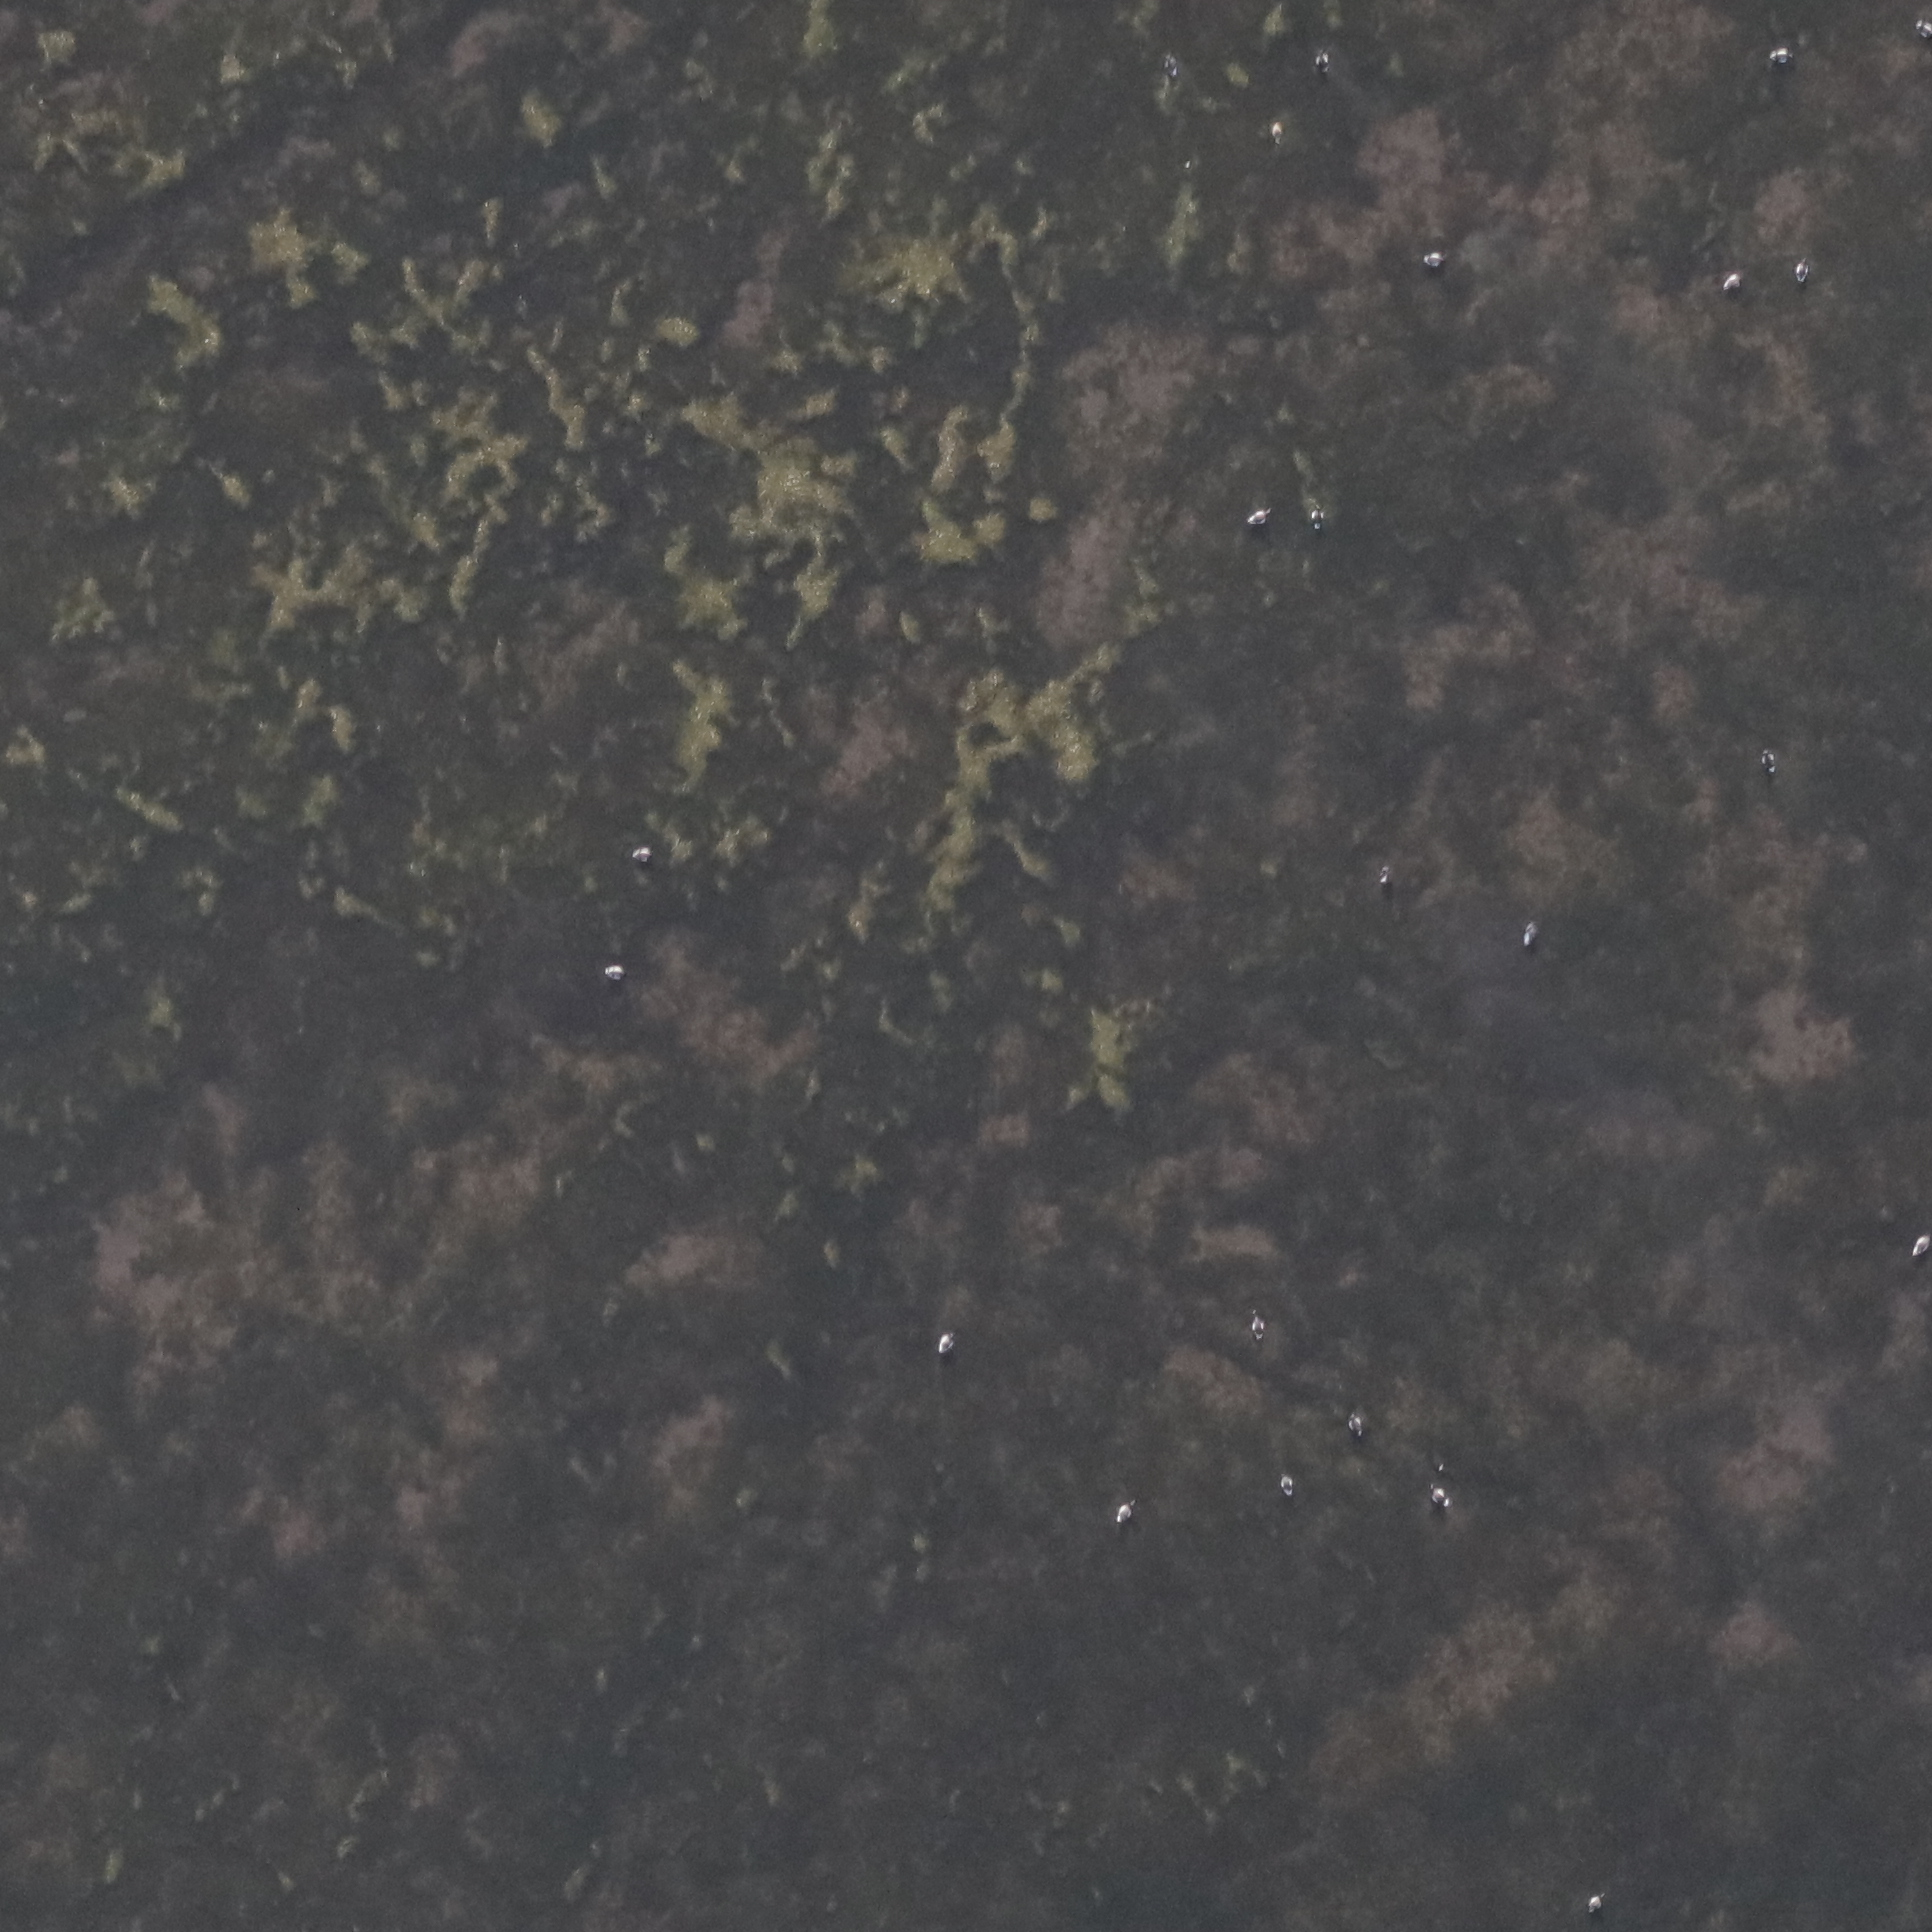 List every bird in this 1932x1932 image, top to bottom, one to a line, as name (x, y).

brant (1925, 33)
brant (1783, 57)
brant (1324, 59)
brant (1171, 67)
brant (1276, 132)
brant (1435, 259)
brant (1800, 273)
brant (1735, 281)
brant (1258, 518)
brant (1317, 518)
brant (1769, 761)
brant (640, 855)
brant (1384, 874)
brant (1529, 937)
brant (616, 971)
brant (1921, 1244)
brant (1258, 1328)
brant (946, 1345)
brant (1354, 1425)
brant (1285, 1481)
brant (1438, 1496)
brant (1122, 1513)
brant (1592, 1904)